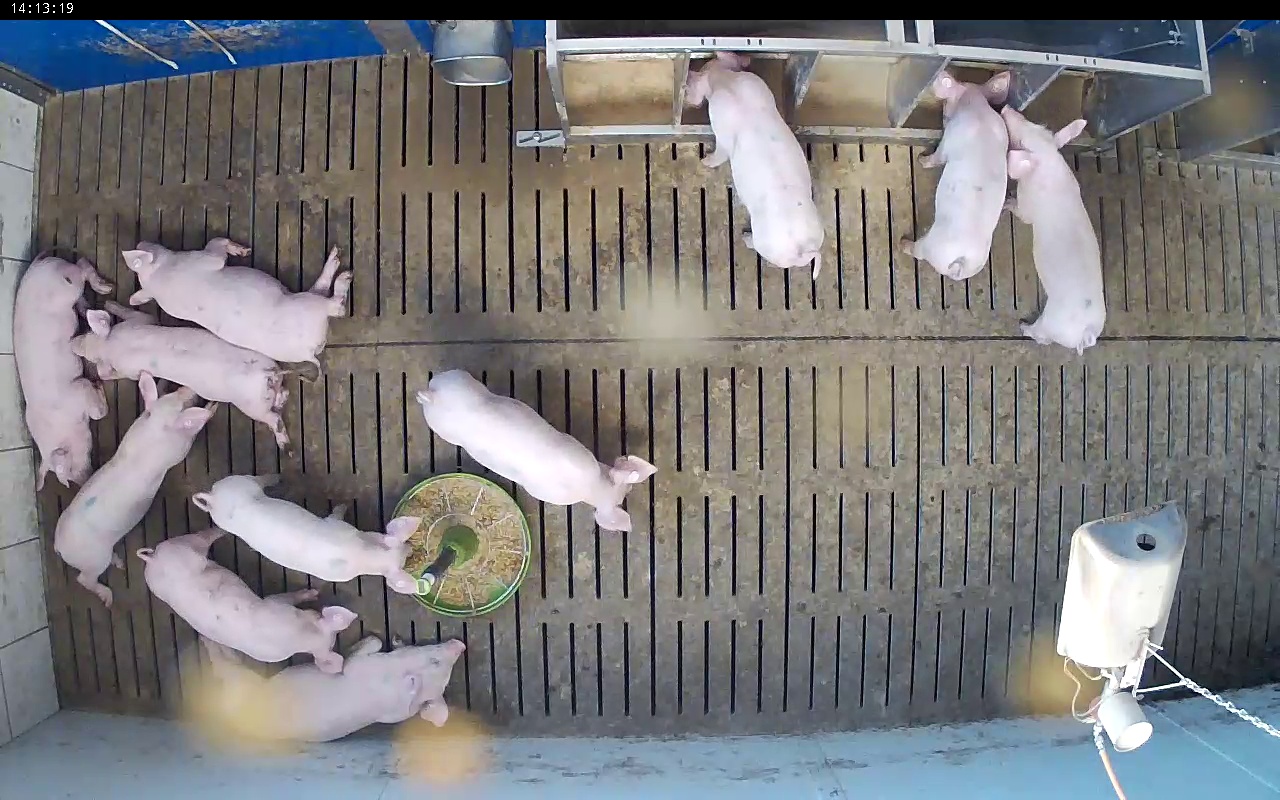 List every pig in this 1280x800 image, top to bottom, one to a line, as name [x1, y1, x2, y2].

pig [686, 53, 824, 283]
pig [898, 69, 1014, 284]
pig [1000, 103, 1109, 353]
pig [120, 239, 349, 385]
pig [12, 249, 114, 492]
pig [70, 302, 302, 456]
pig [54, 369, 217, 608]
pig [415, 369, 661, 535]
pig [190, 475, 425, 596]
pig [137, 527, 360, 676]
pig [200, 632, 467, 744]